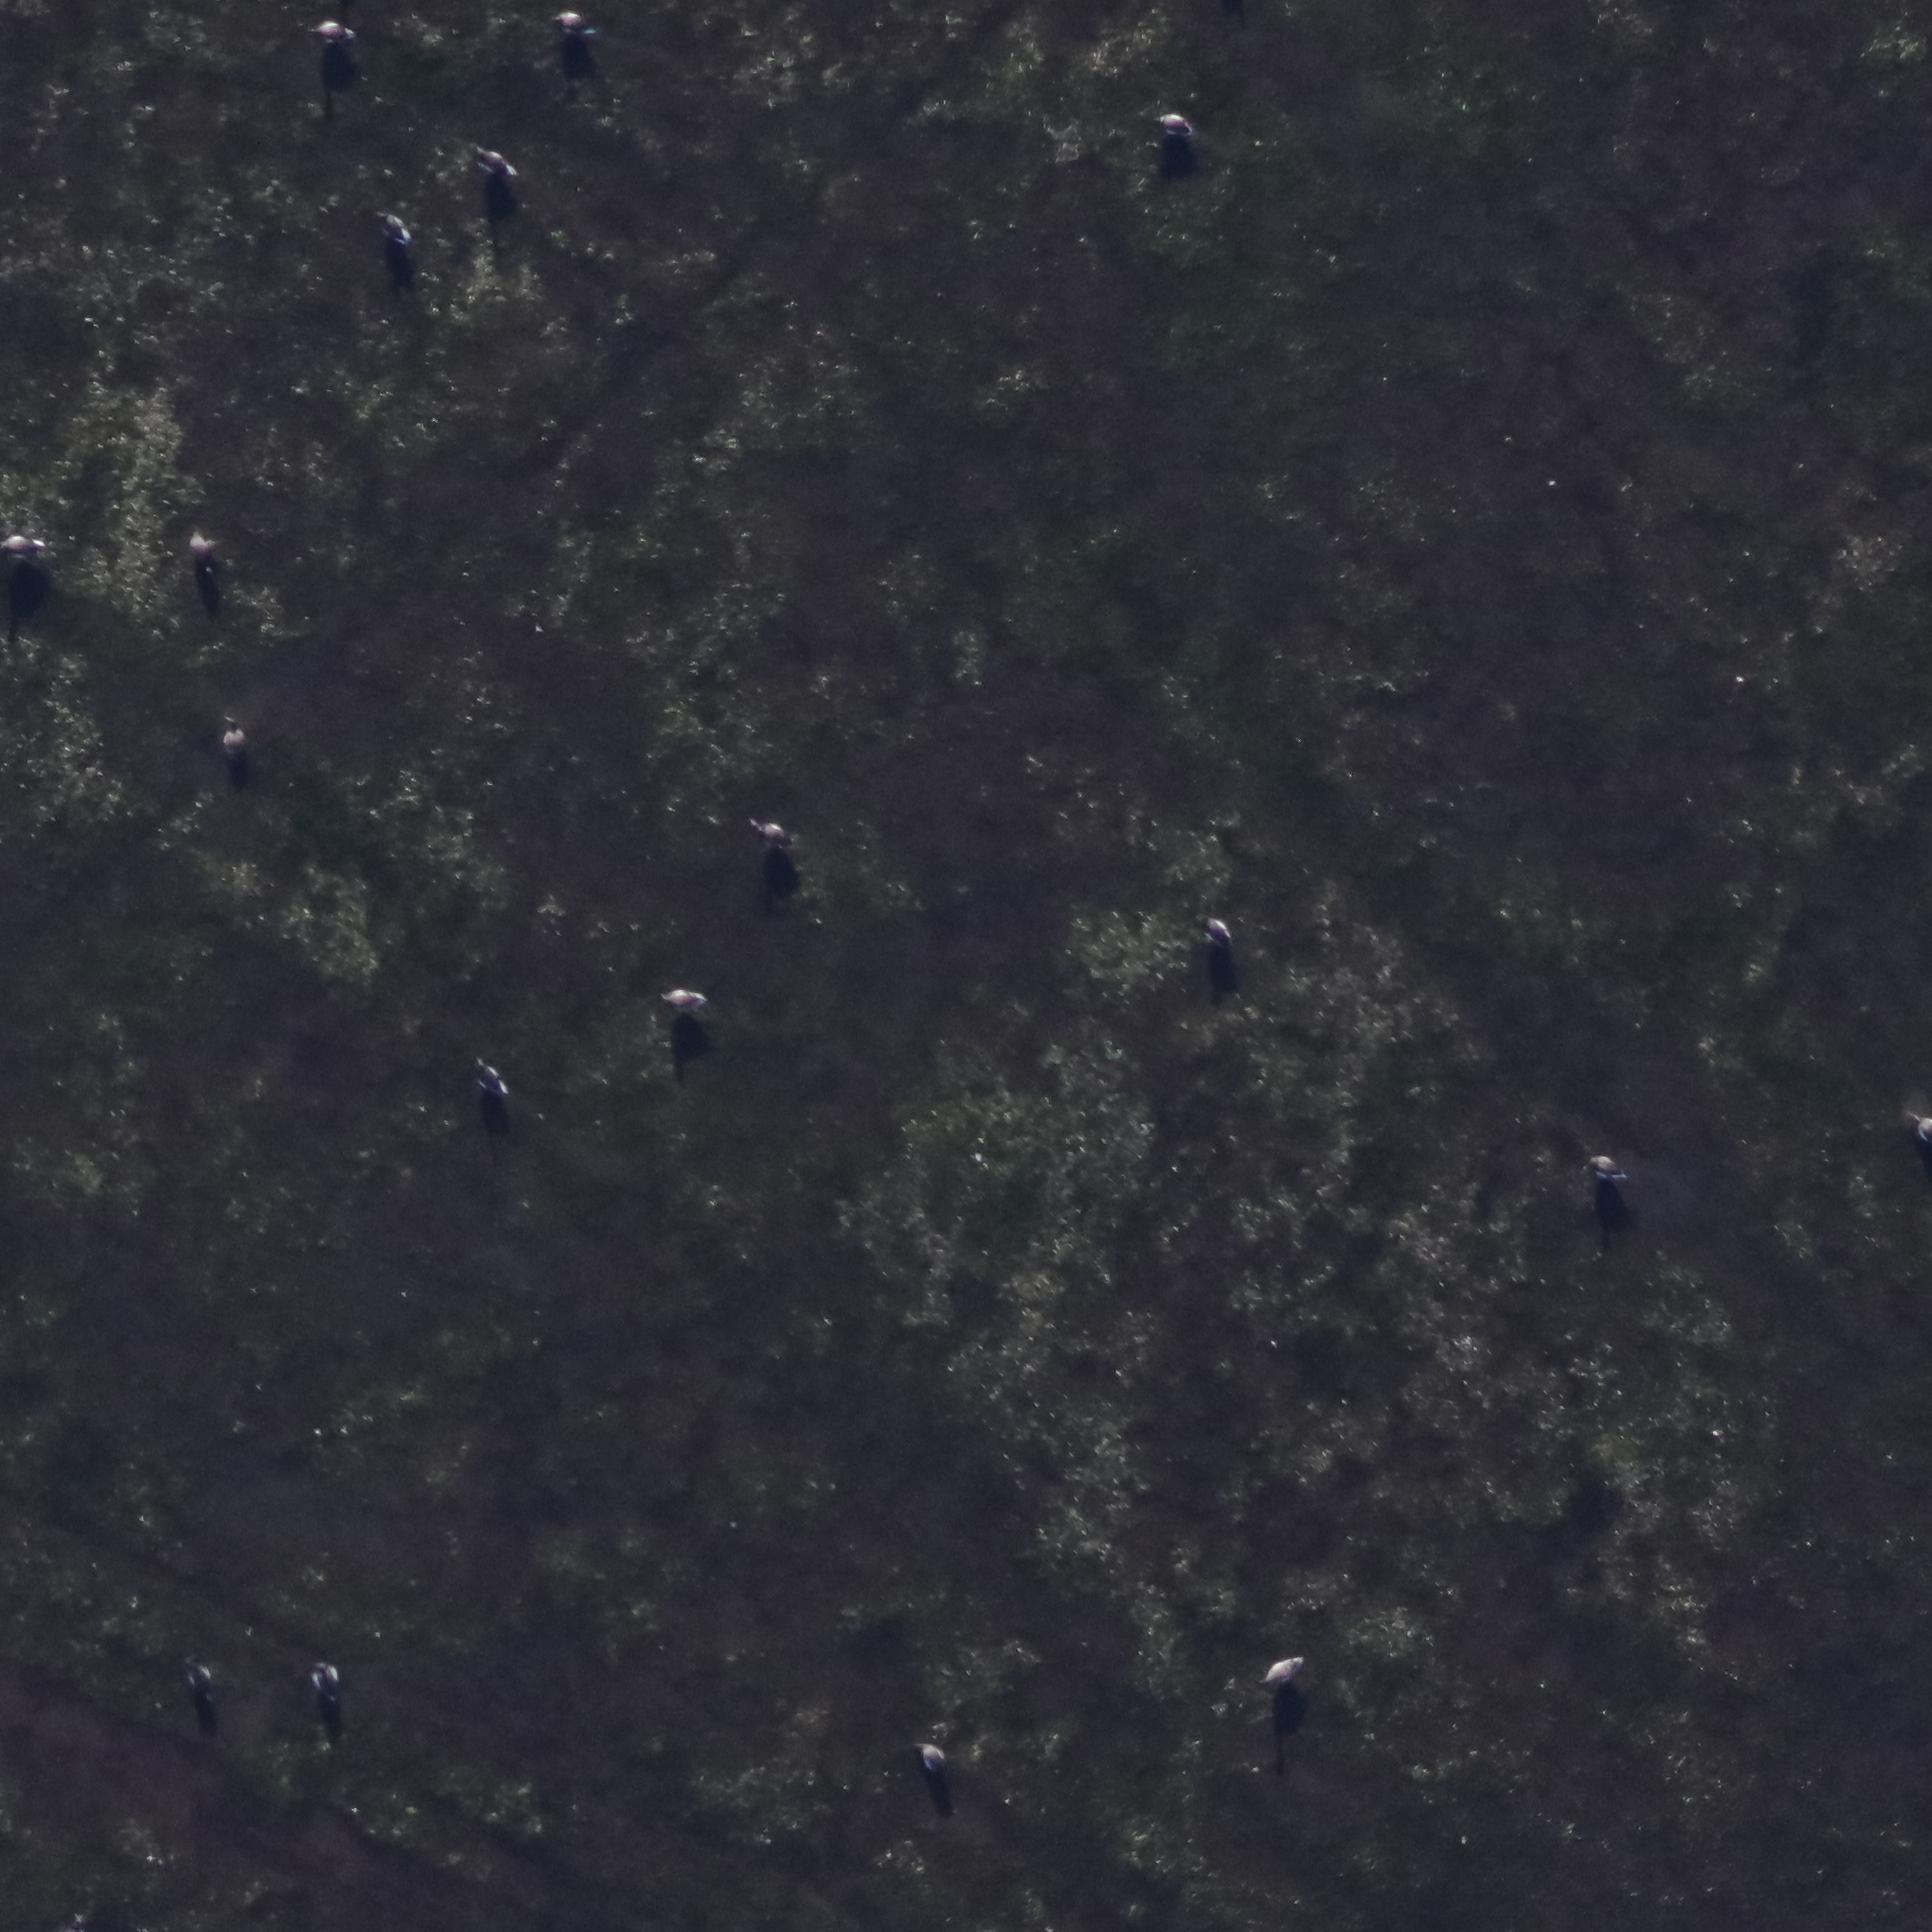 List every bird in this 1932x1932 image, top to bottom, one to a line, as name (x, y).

brant (577, 23)
brant (335, 30)
brant (1173, 126)
brant (495, 162)
brant (398, 227)
brant (203, 539)
brant (21, 546)
brant (232, 735)
brant (765, 839)
brant (1219, 928)
brant (685, 998)
brant (487, 1081)
brant (1931, 1132)
brant (1608, 1171)
brant (200, 1665)
emperor goose (1281, 1668)
brant (324, 1681)
emperor goose (935, 1754)